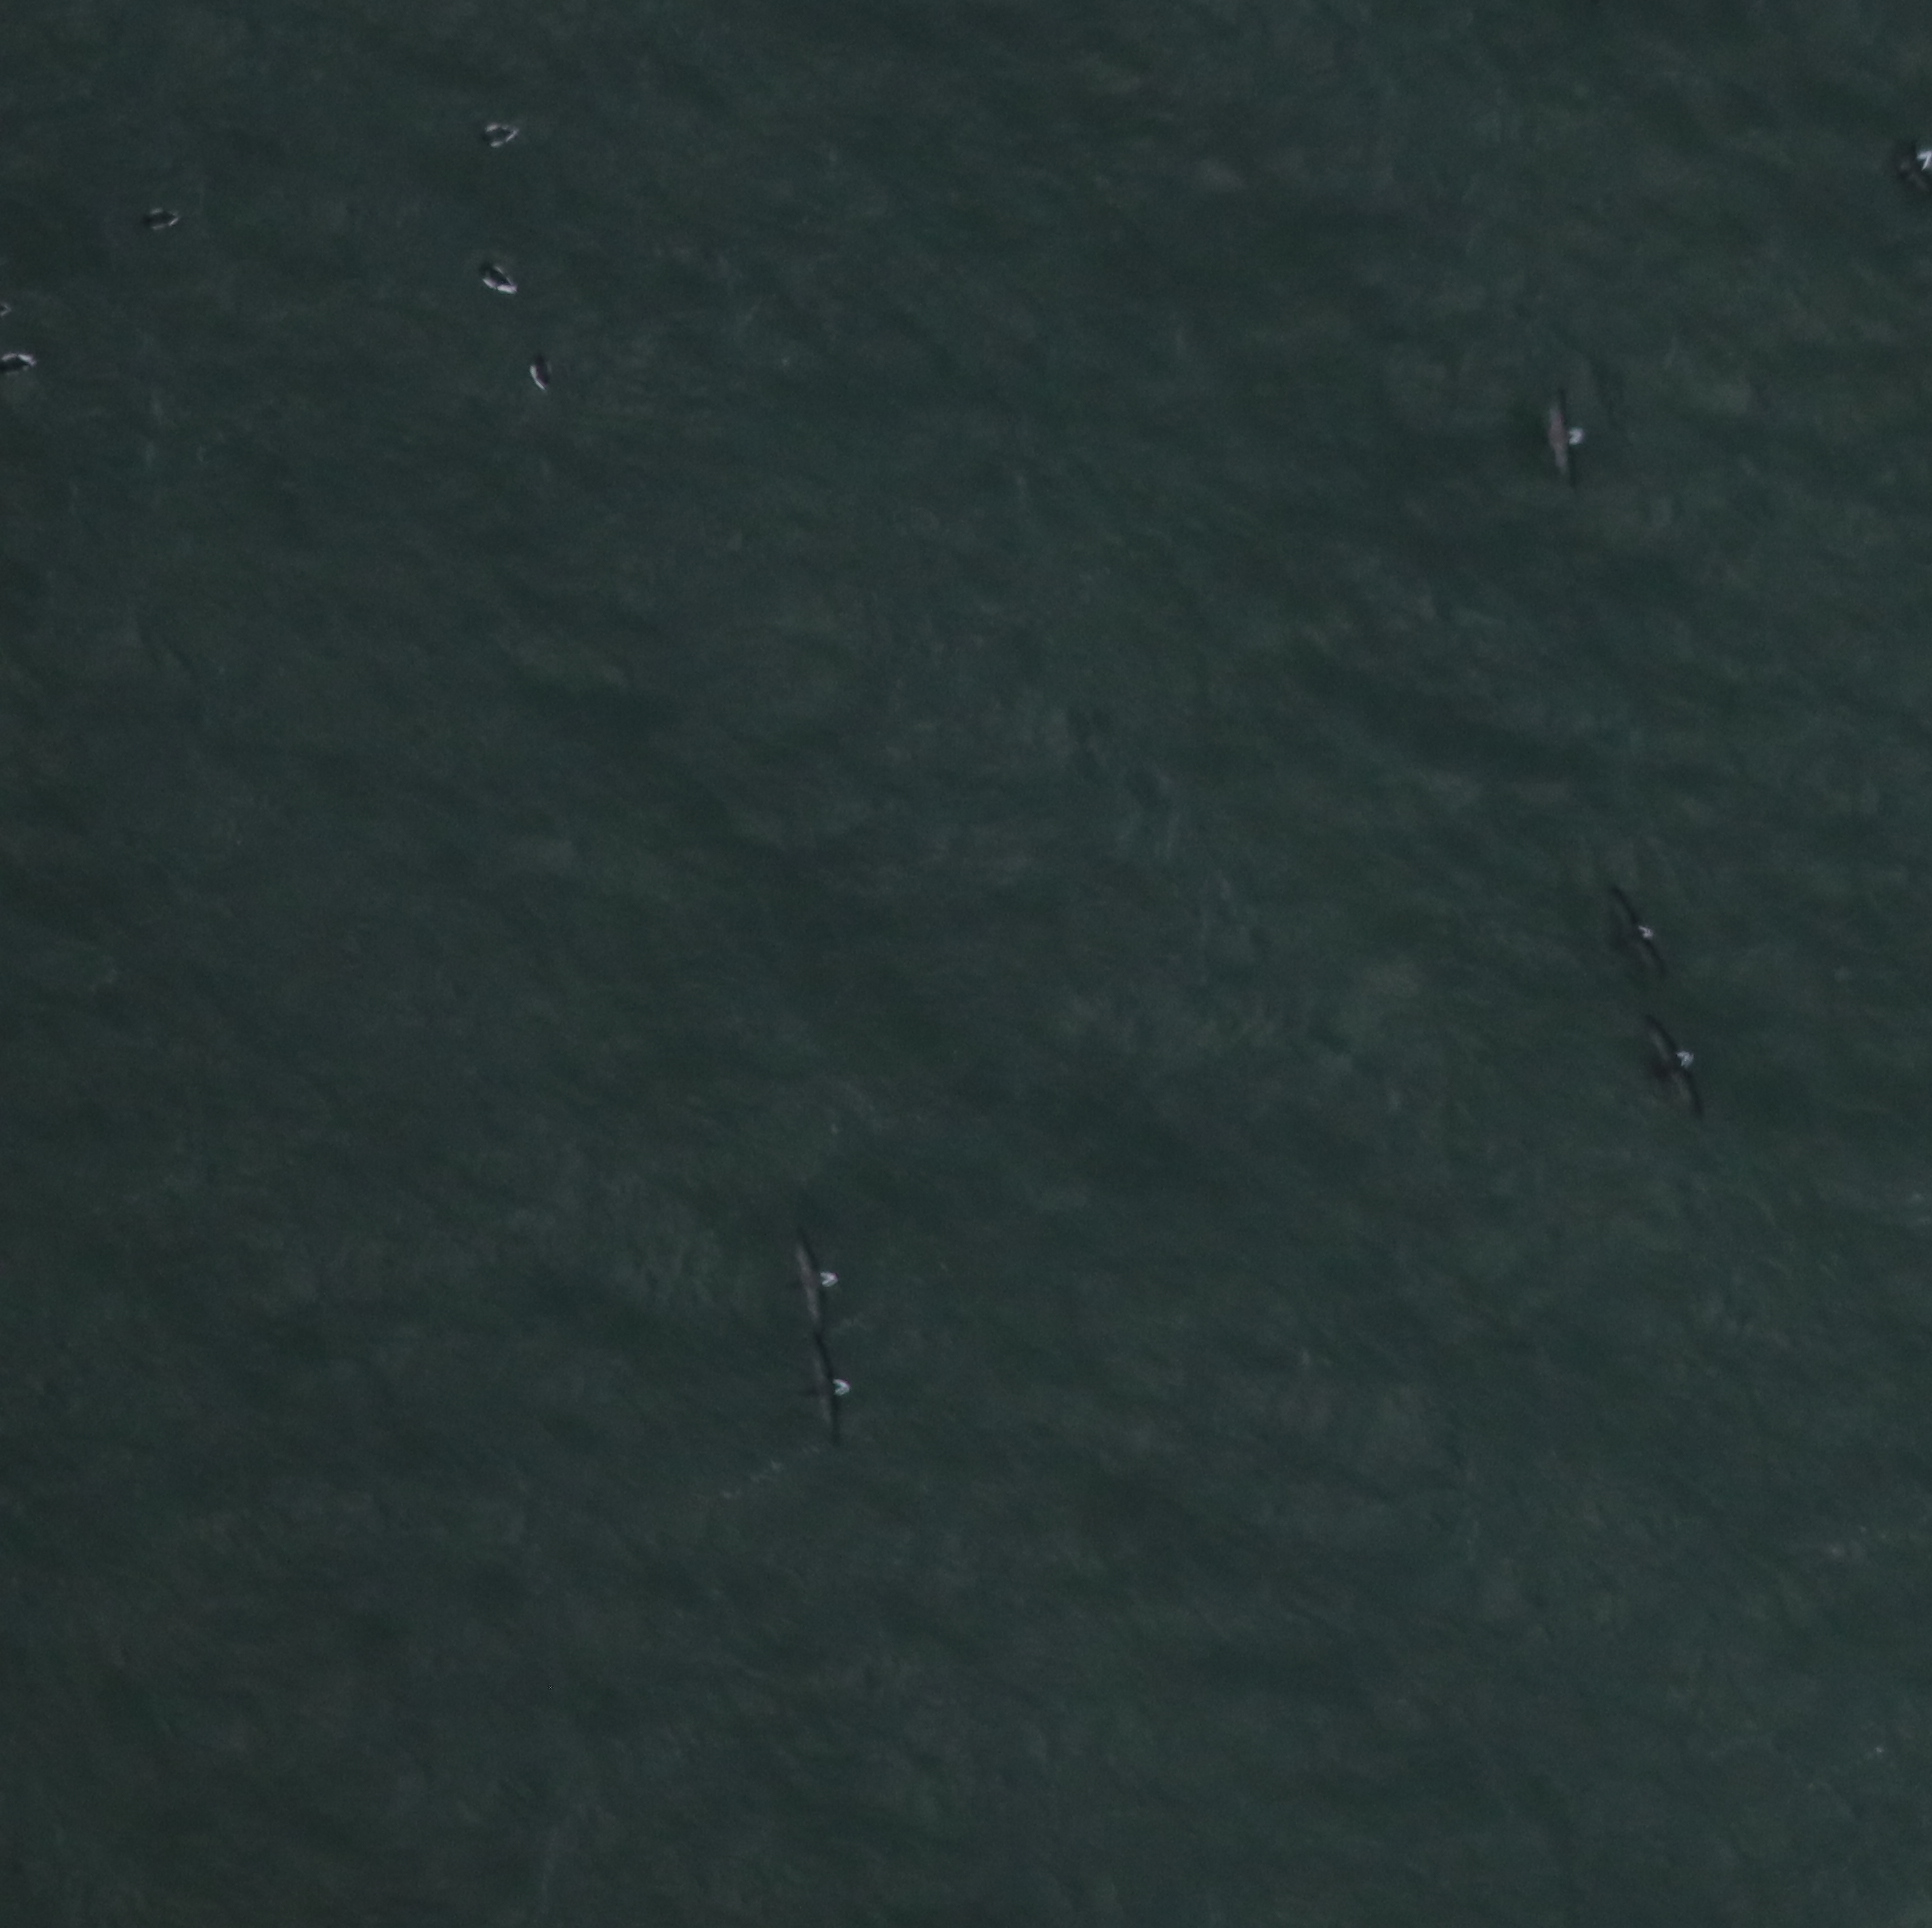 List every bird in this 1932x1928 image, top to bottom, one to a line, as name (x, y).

brant (499, 135)
brant (1912, 168)
brant (159, 218)
brant (497, 277)
brant (12, 361)
brant (539, 372)
brant (1564, 435)
brant (1637, 938)
brant (1676, 1070)
brant (813, 1278)
brant (827, 1392)